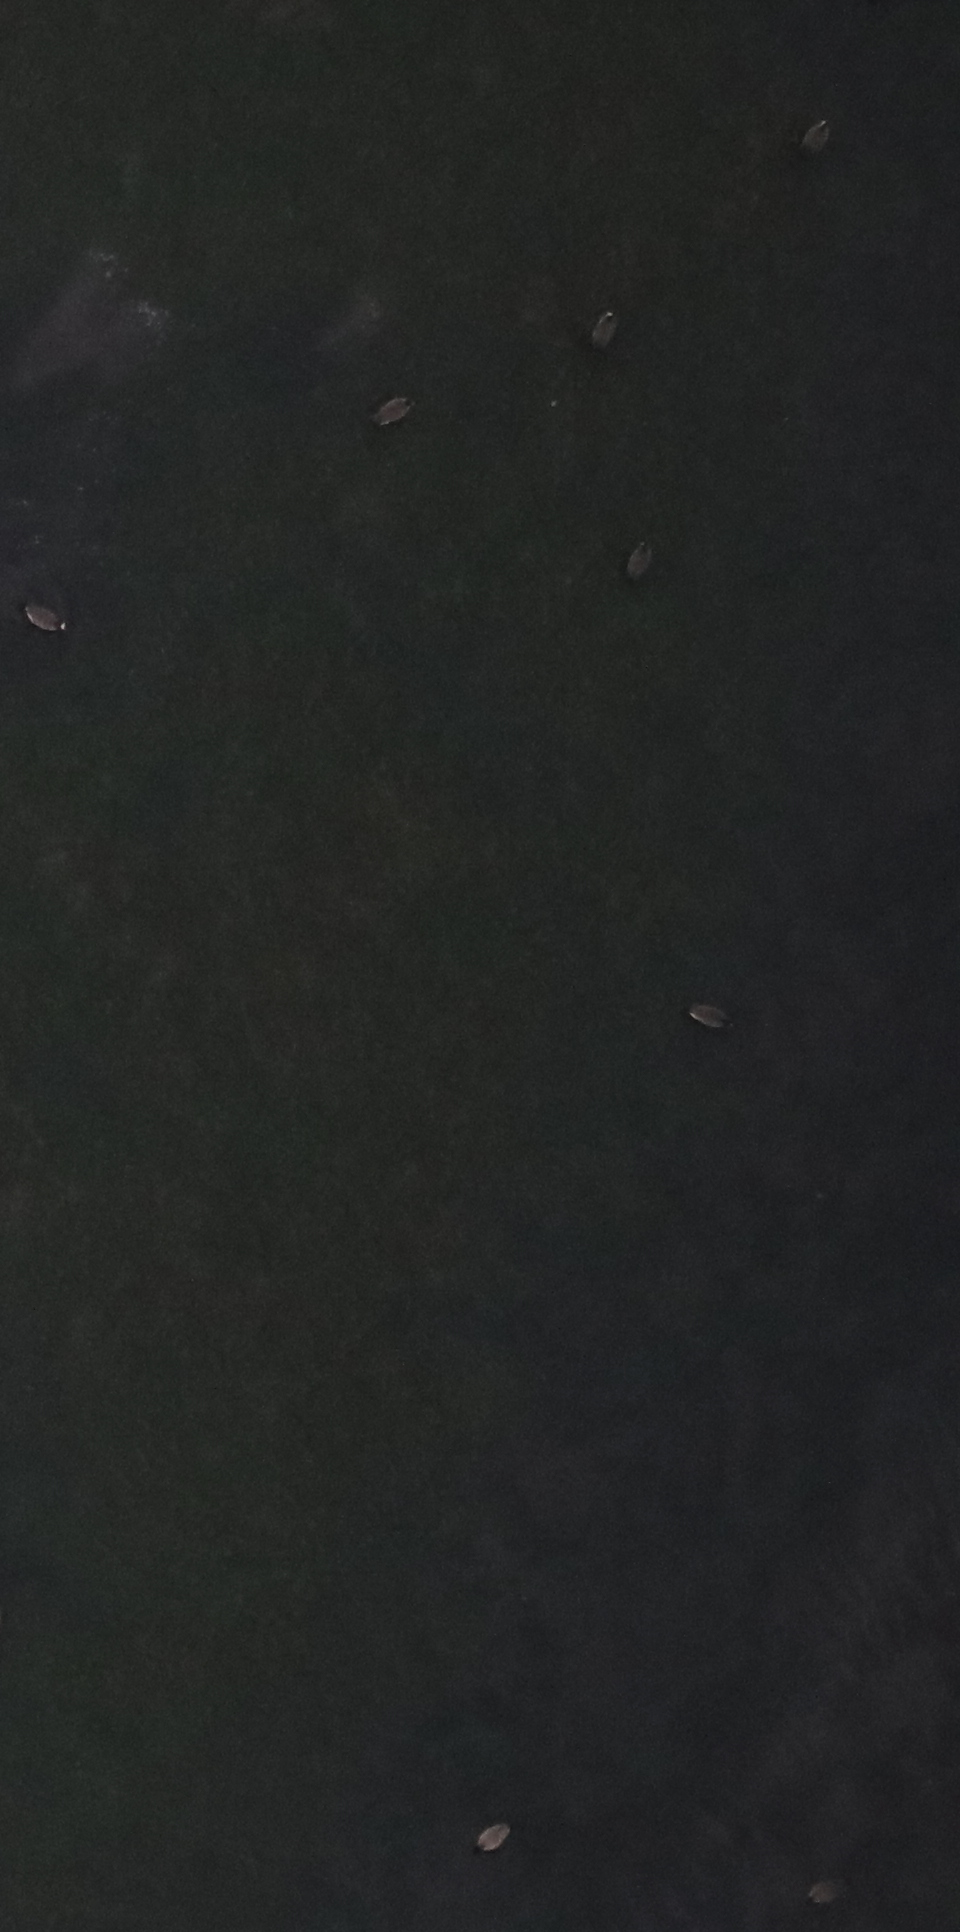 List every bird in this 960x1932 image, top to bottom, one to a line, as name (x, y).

Canada goose (814, 135)
Canada goose (605, 331)
Canada goose (393, 413)
Canada goose (642, 562)
Canada goose (43, 613)
Canada goose (709, 1015)
Canada goose (494, 1838)
Canada goose (825, 1891)